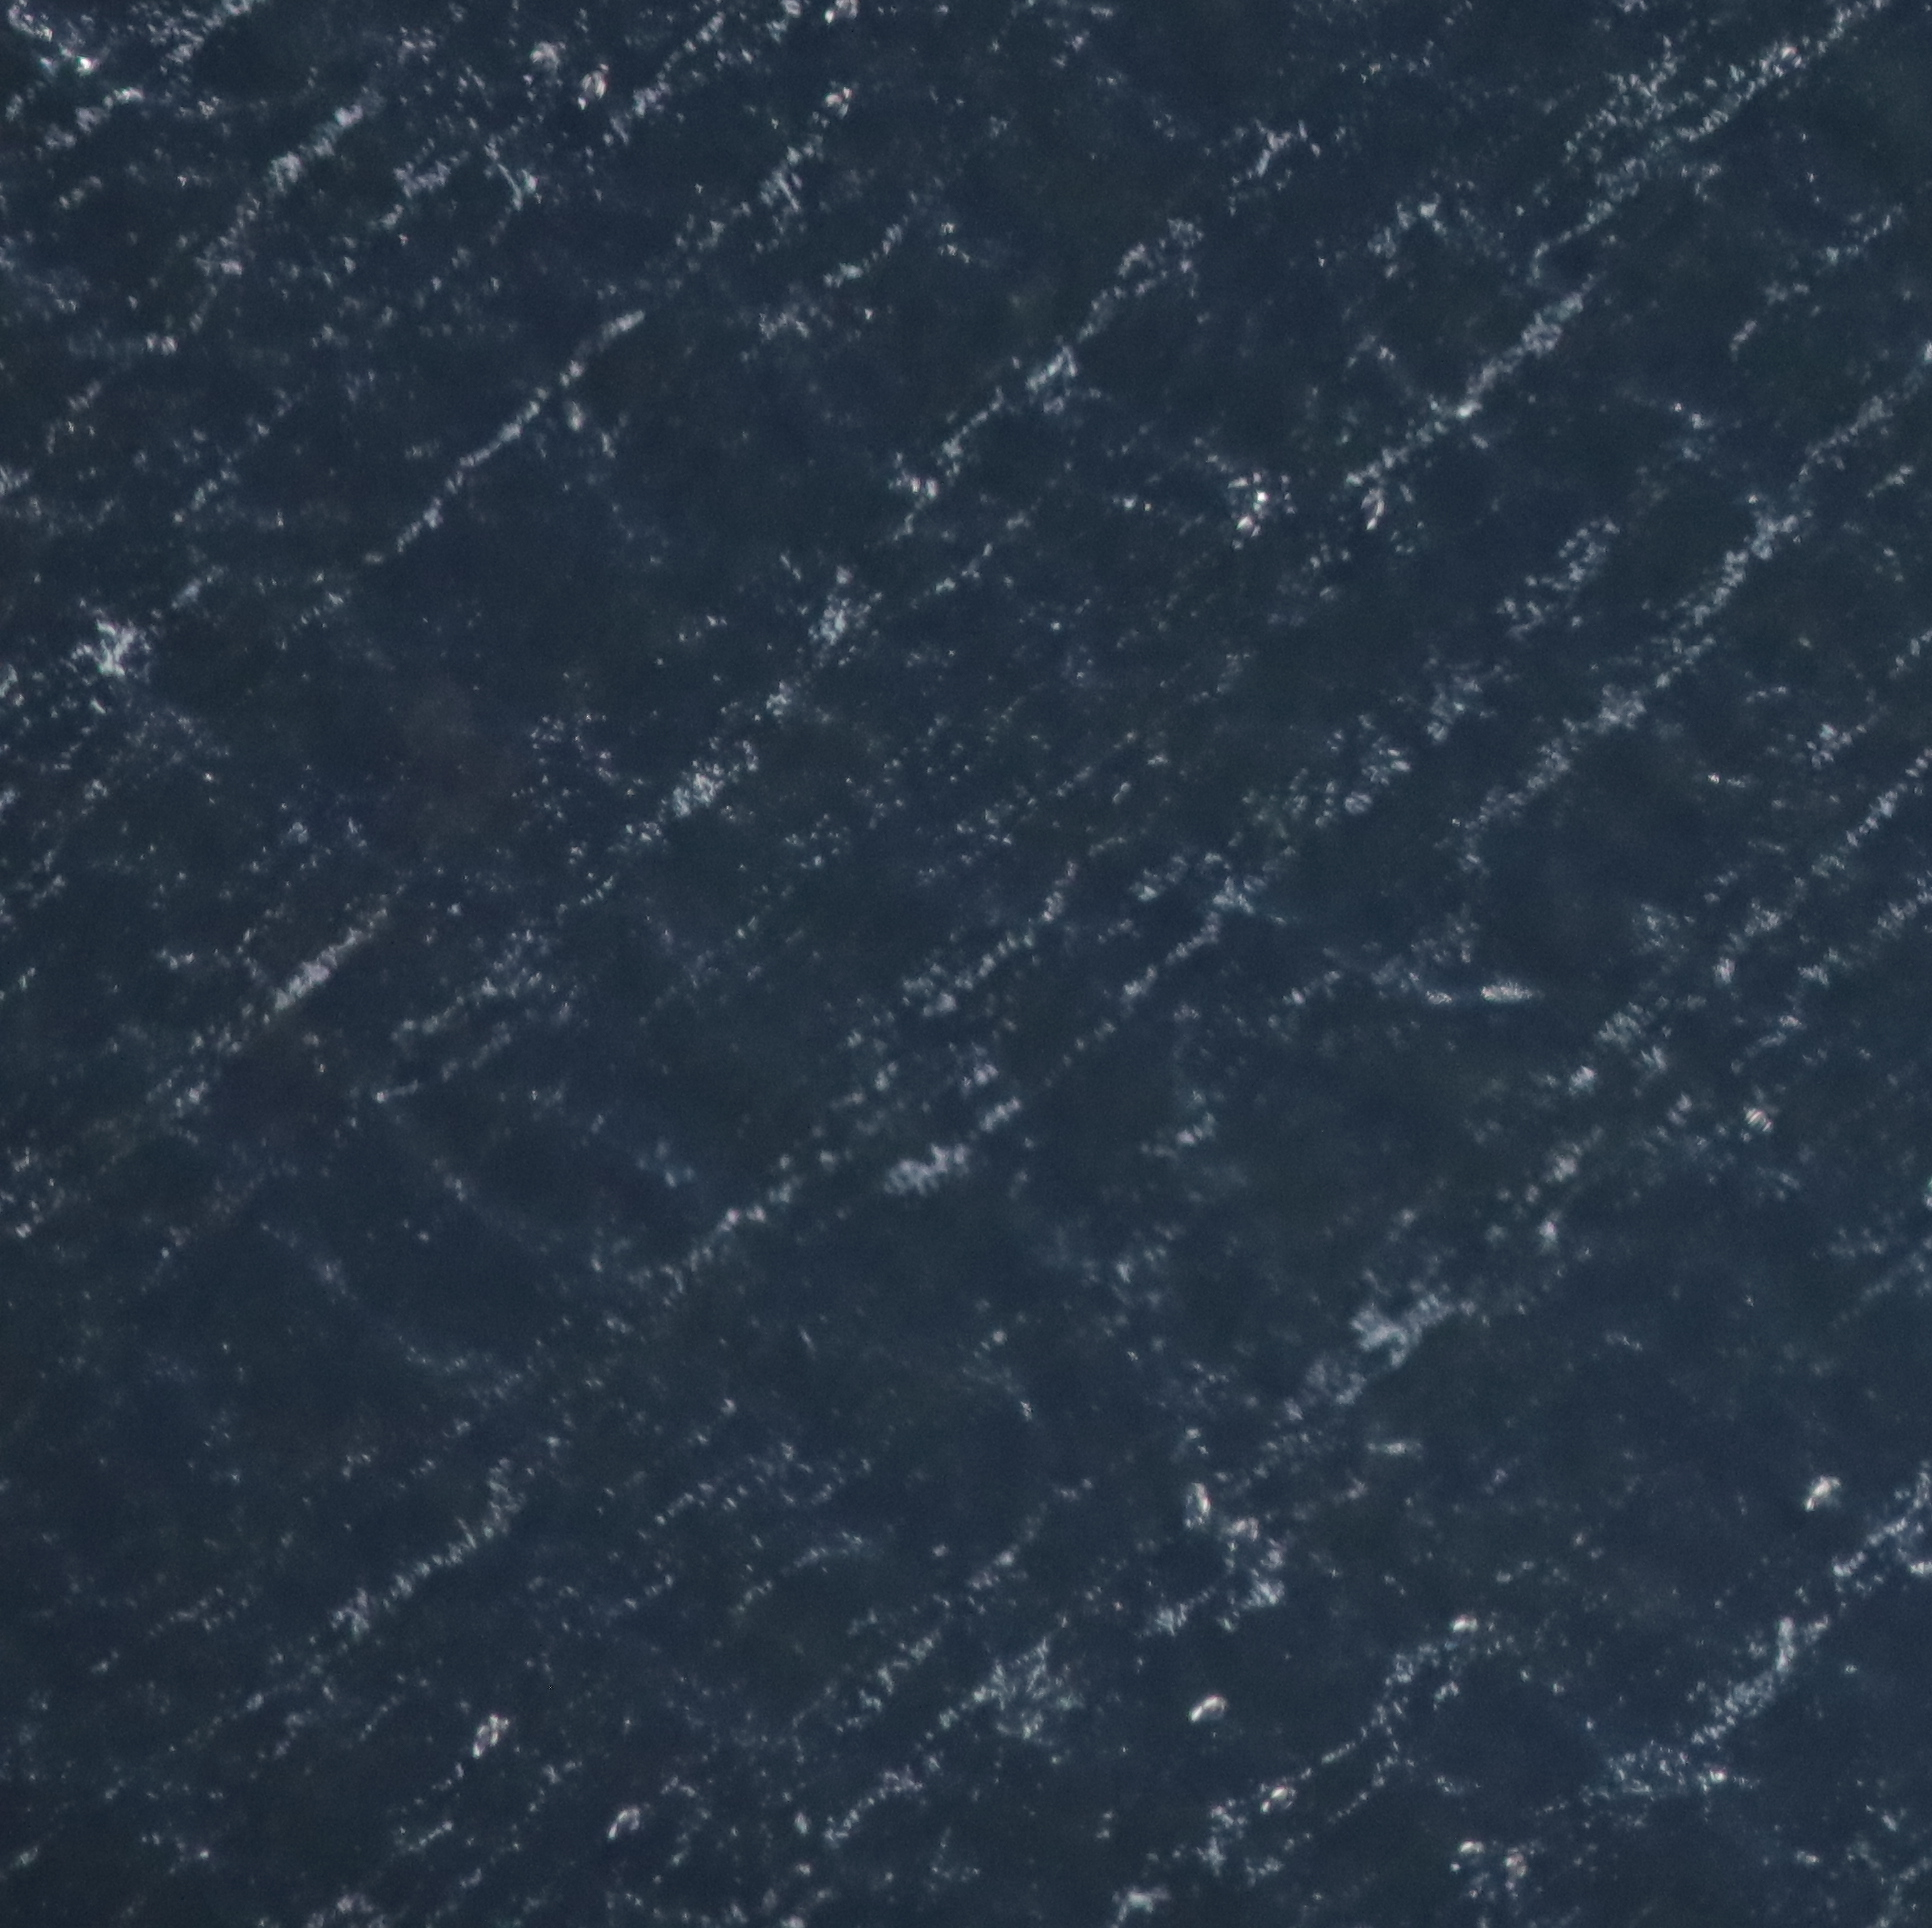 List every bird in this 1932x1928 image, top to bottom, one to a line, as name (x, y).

brant (842, 10)
brant (539, 63)
brant (590, 89)
brant (837, 106)
brant (1372, 508)
brant (1246, 530)
brant (1756, 1124)
brant (1824, 1492)
brant (1194, 1504)
brant (1244, 1532)
brant (1209, 1709)
brant (484, 1739)
brant (1283, 1800)
brant (624, 1825)
brant (1471, 1855)
brant (1514, 1870)